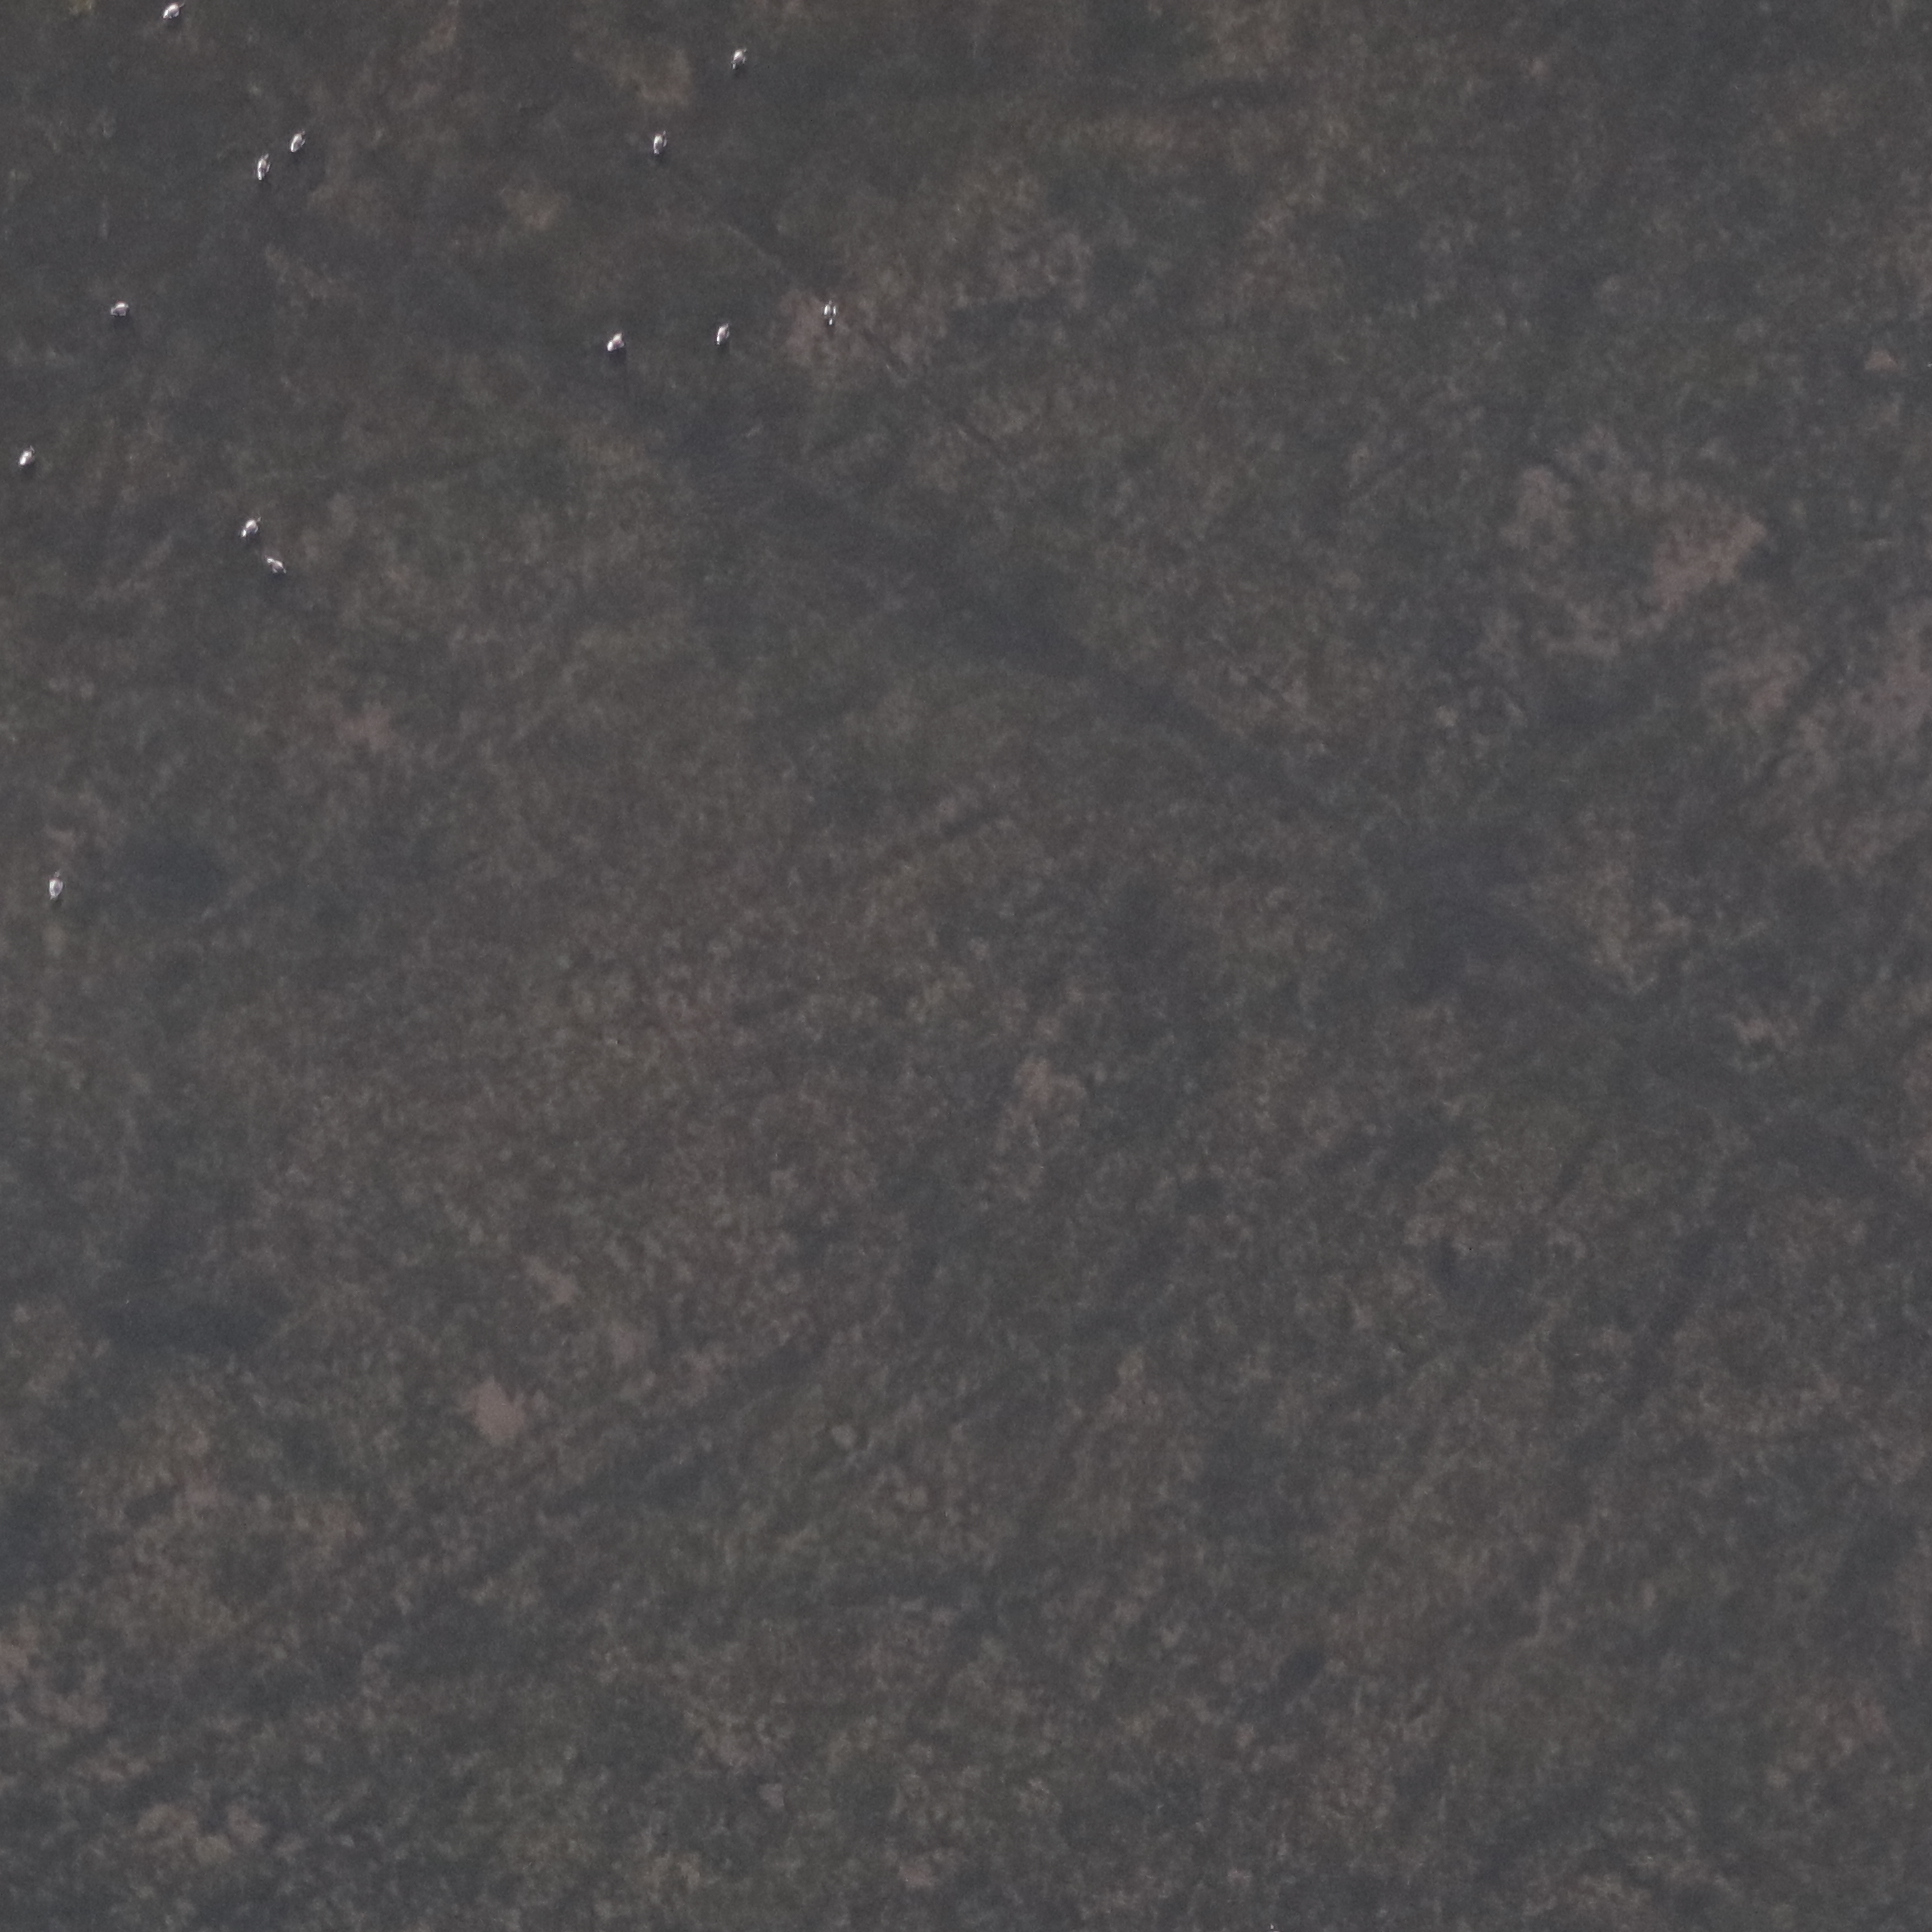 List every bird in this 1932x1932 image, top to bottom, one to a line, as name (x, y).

brant (172, 7)
brant (743, 59)
brant (295, 137)
brant (662, 143)
brant (265, 163)
brant (123, 310)
brant (830, 316)
brant (724, 333)
brant (613, 346)
brant (25, 456)
brant (251, 526)
brant (277, 566)
brant (56, 887)